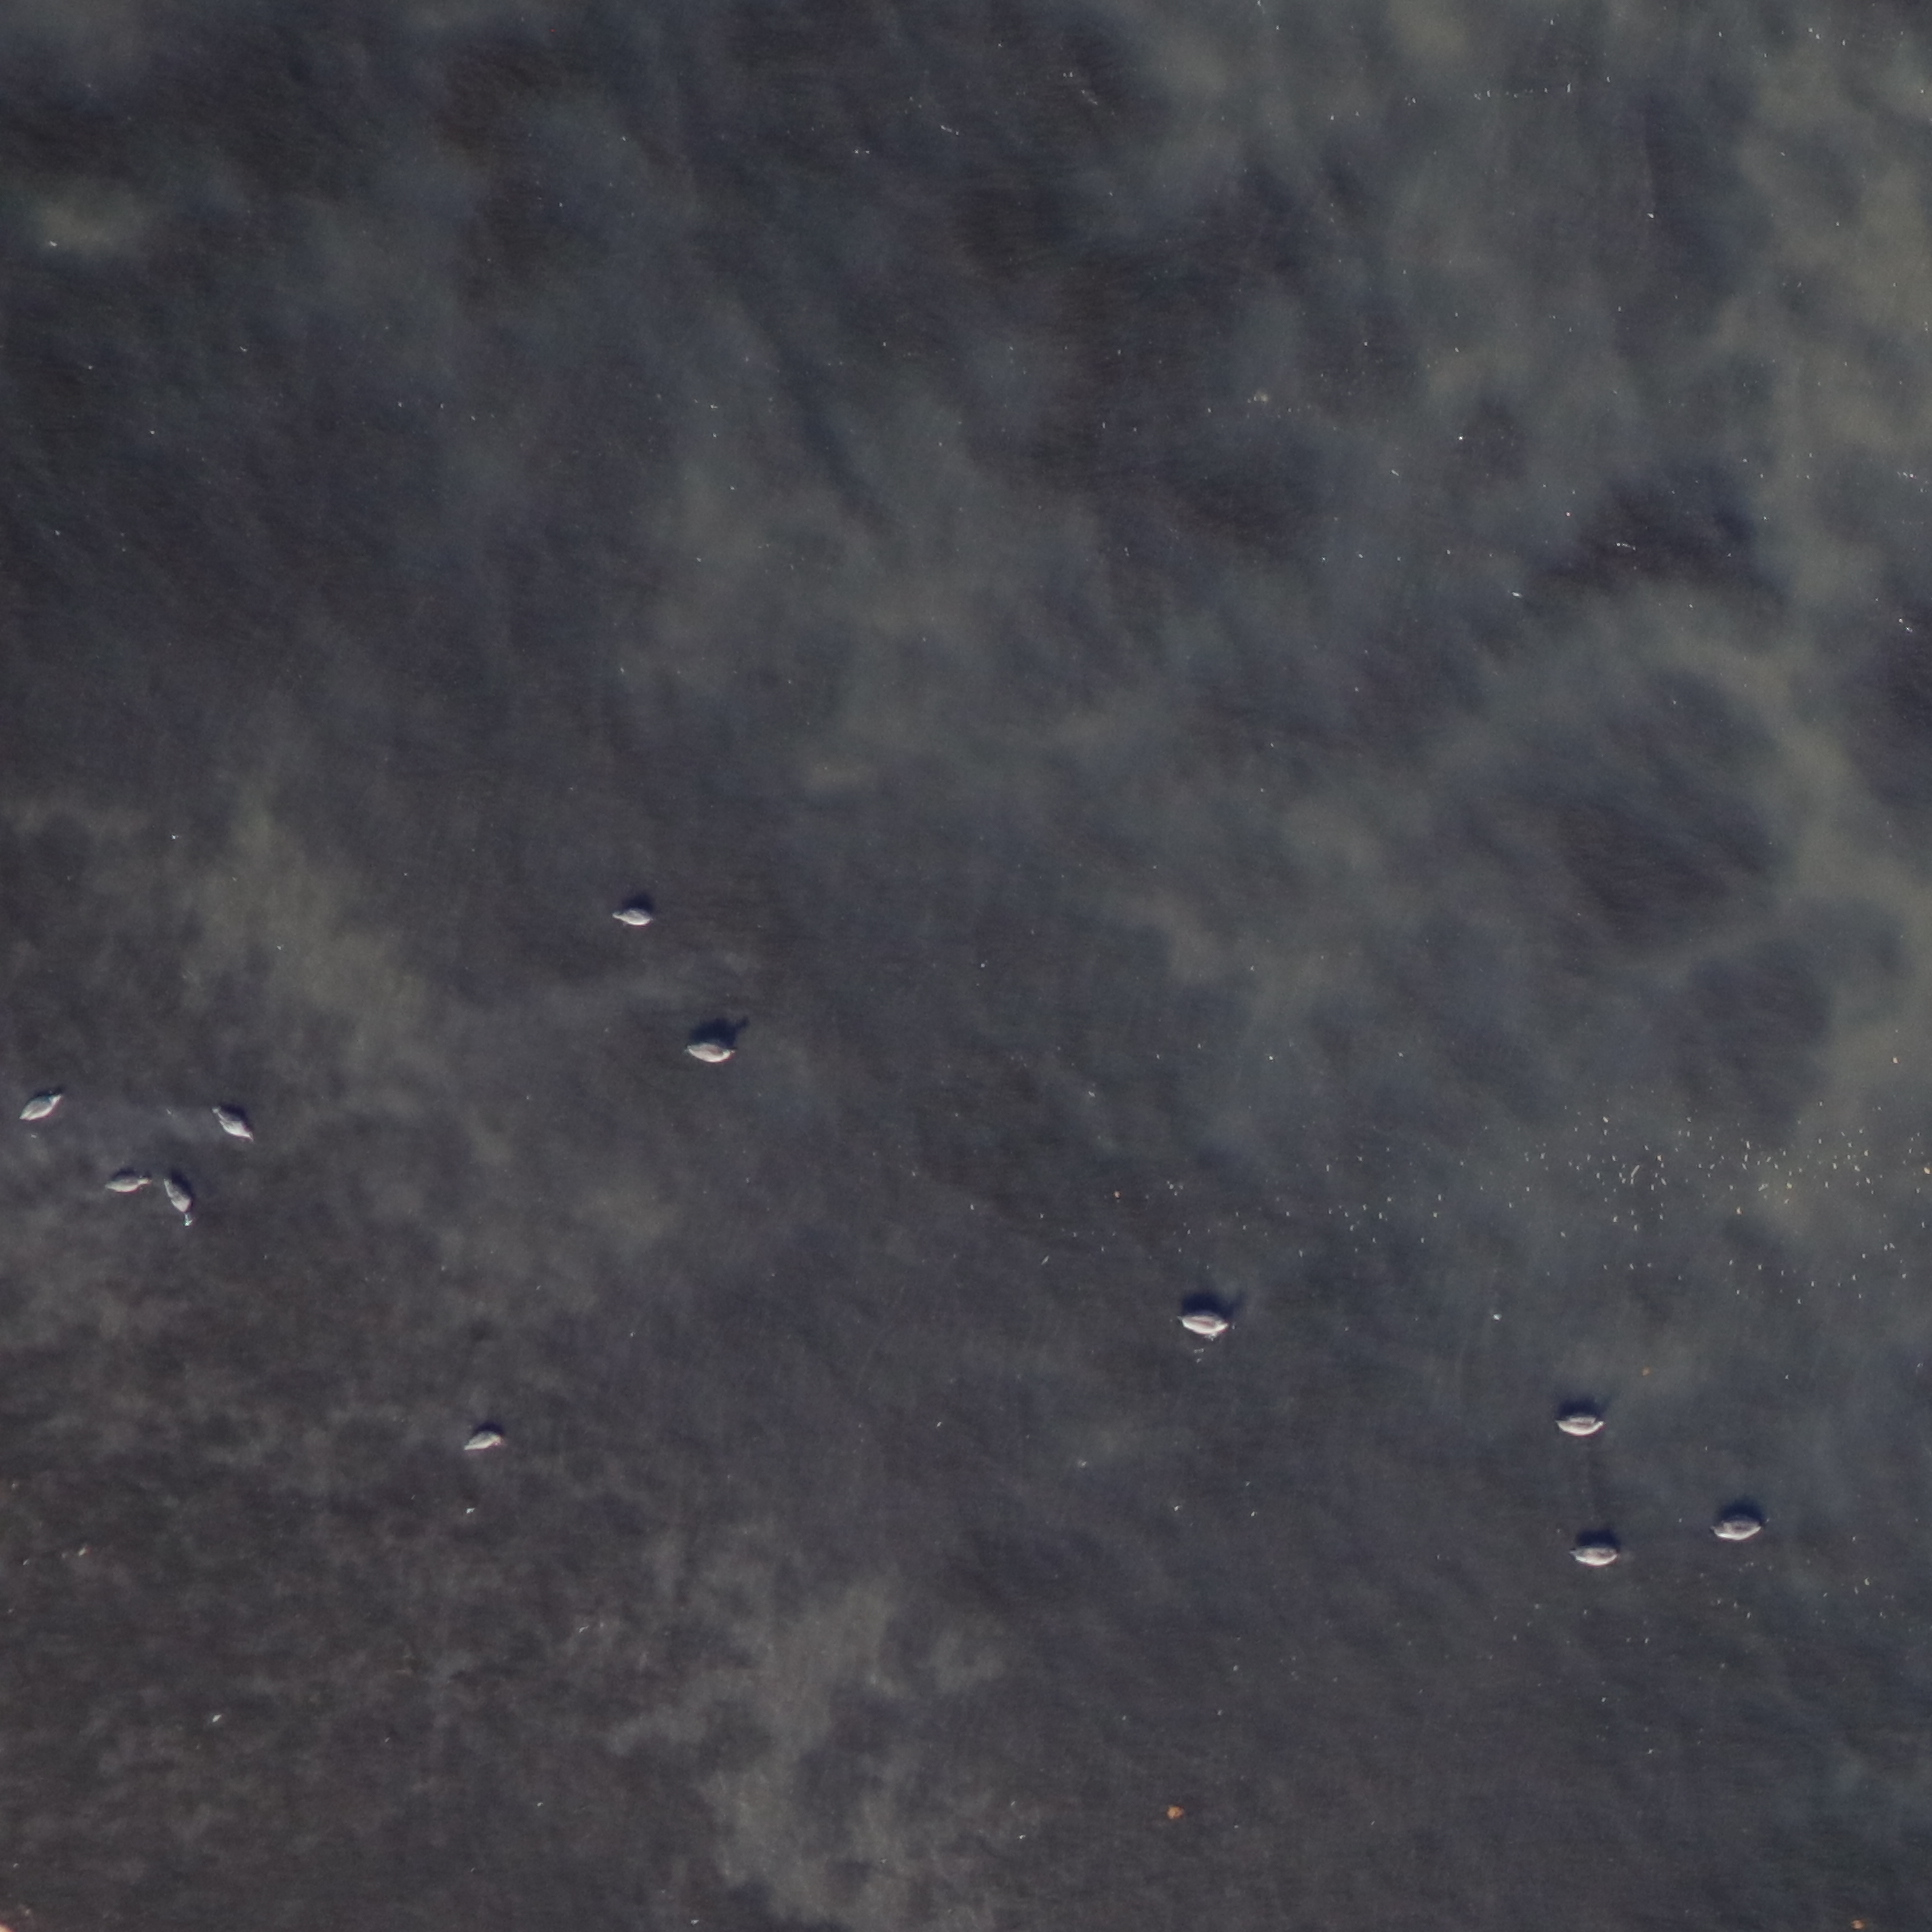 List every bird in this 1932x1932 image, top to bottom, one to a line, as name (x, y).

other bird (630, 916)
Canada goose (711, 1048)
other bird (33, 1104)
other bird (229, 1123)
other bird (129, 1180)
other bird (180, 1196)
Canada goose (1203, 1324)
Canada goose (1581, 1424)
other bird (482, 1439)
Canada goose (1737, 1529)
Canada goose (1598, 1558)